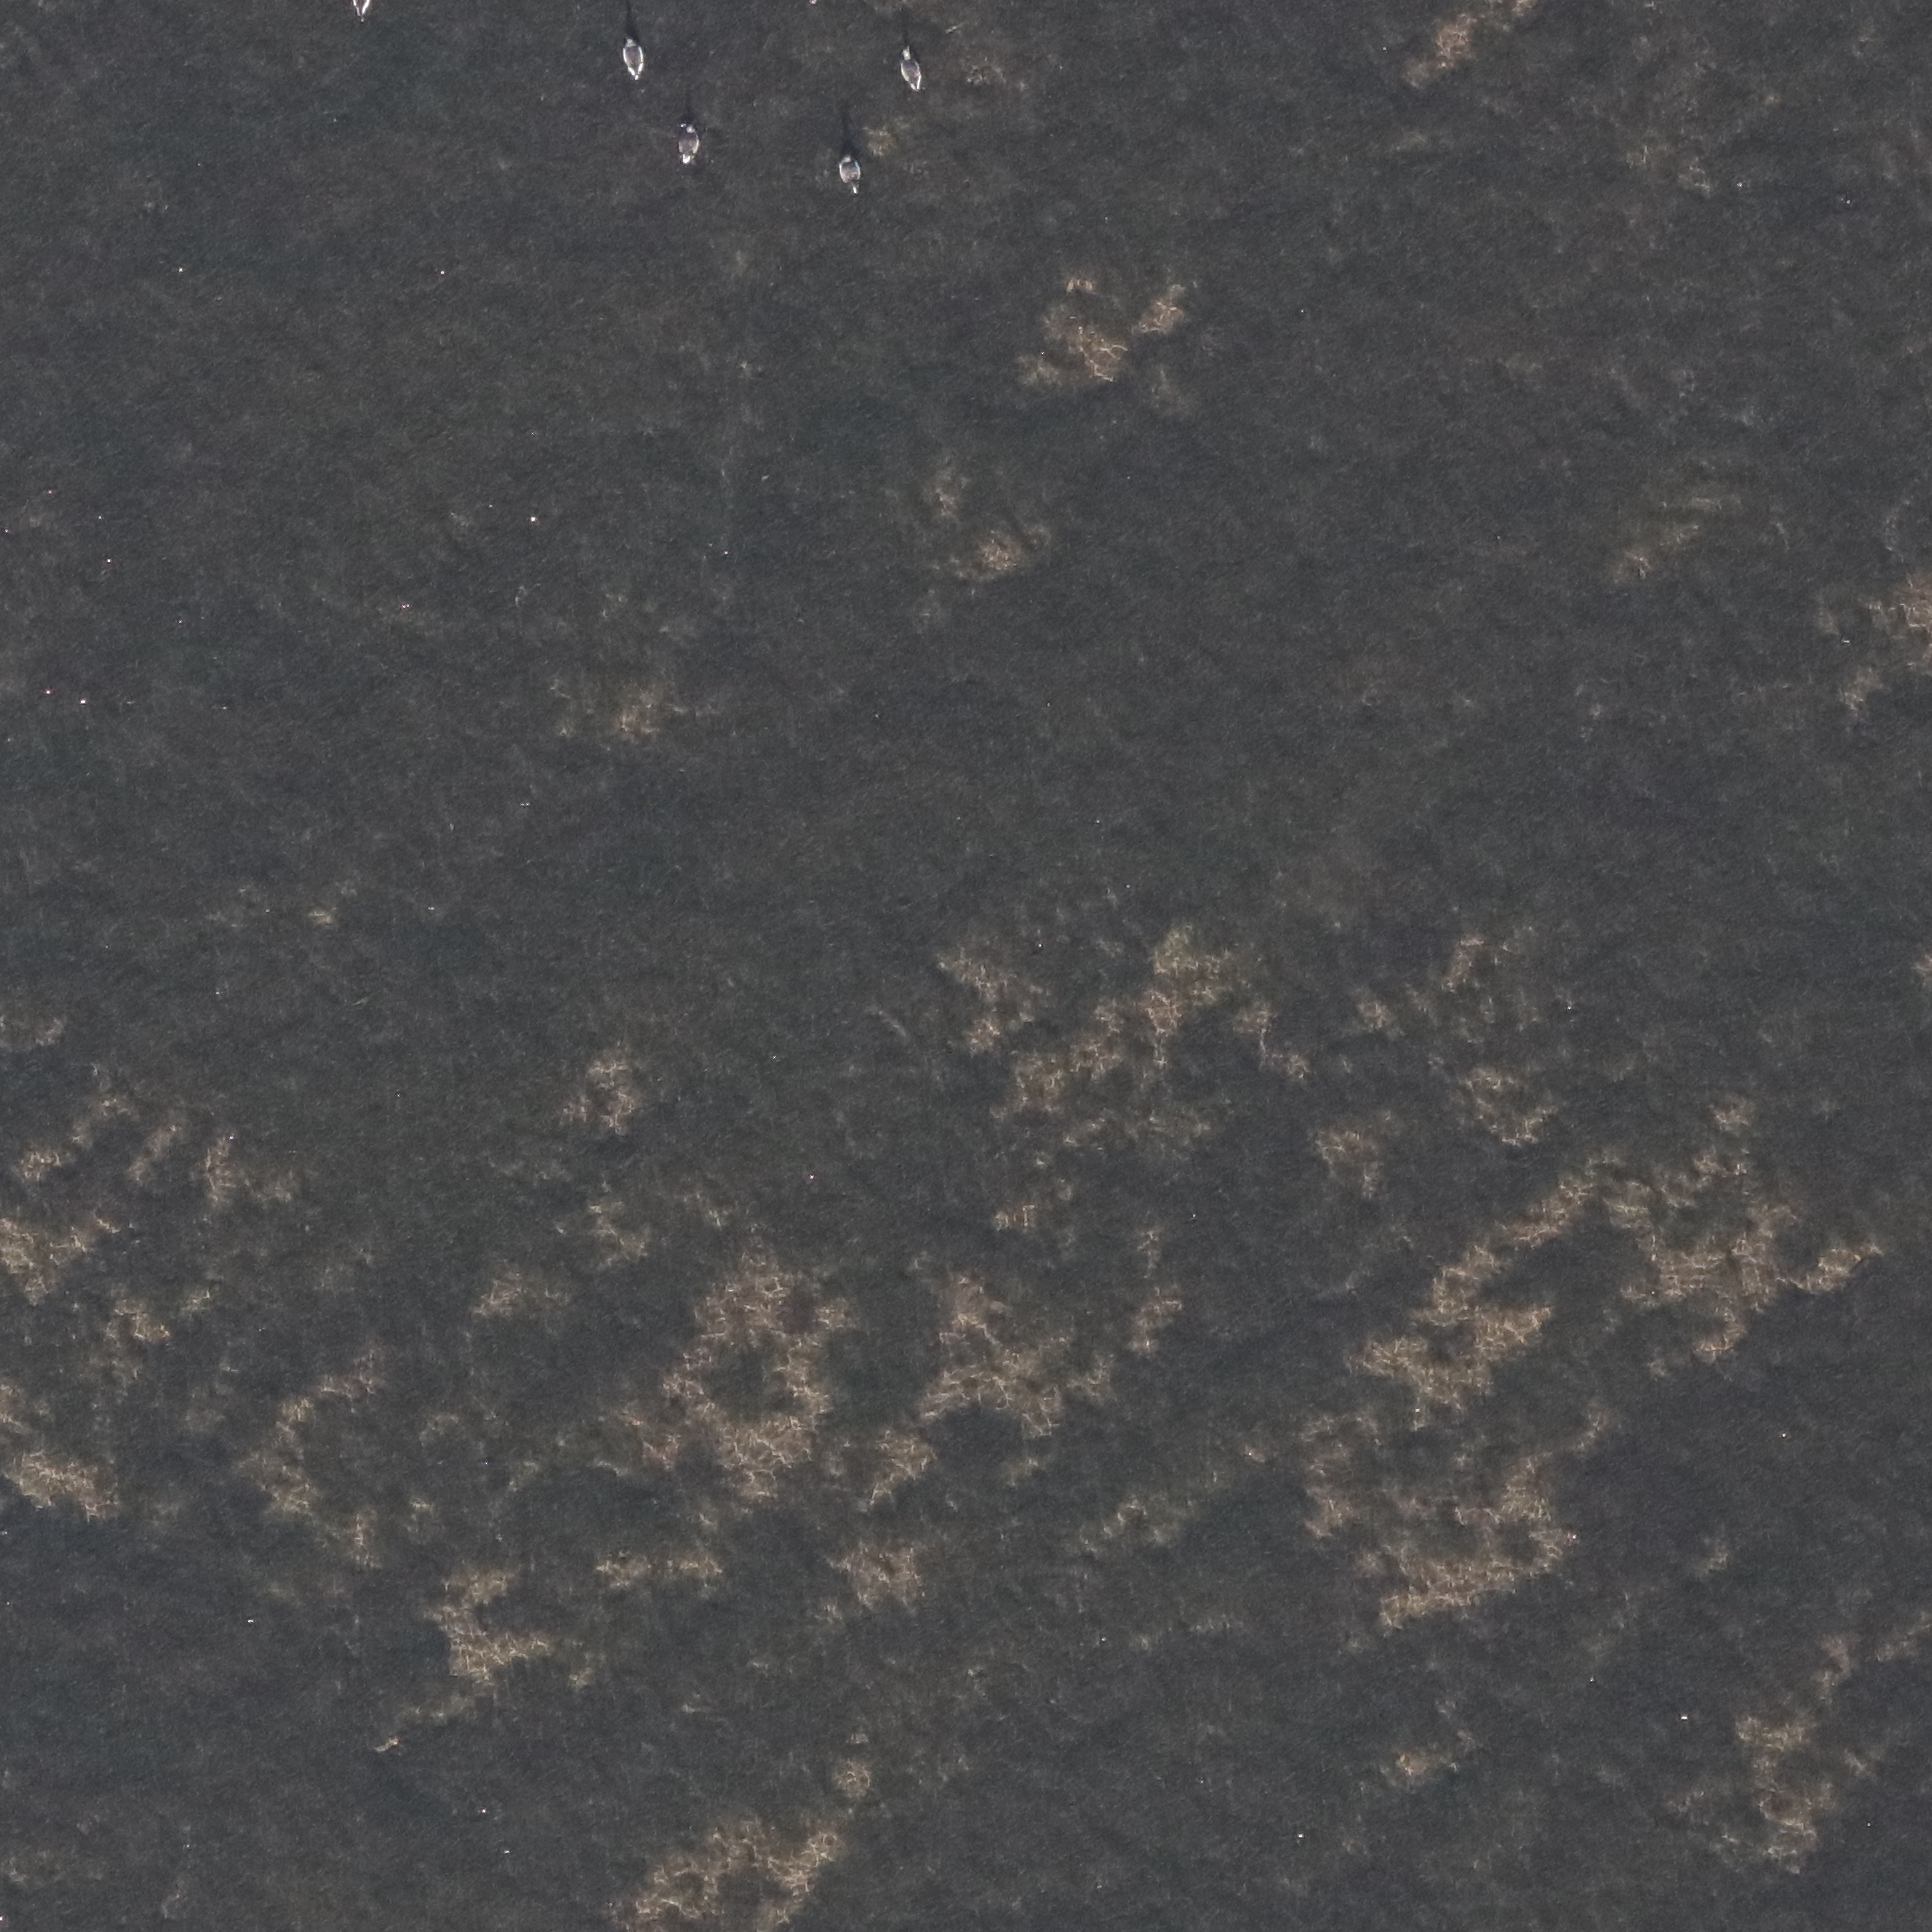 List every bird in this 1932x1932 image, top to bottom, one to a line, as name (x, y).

brant (634, 58)
brant (909, 69)
brant (690, 142)
brant (850, 172)